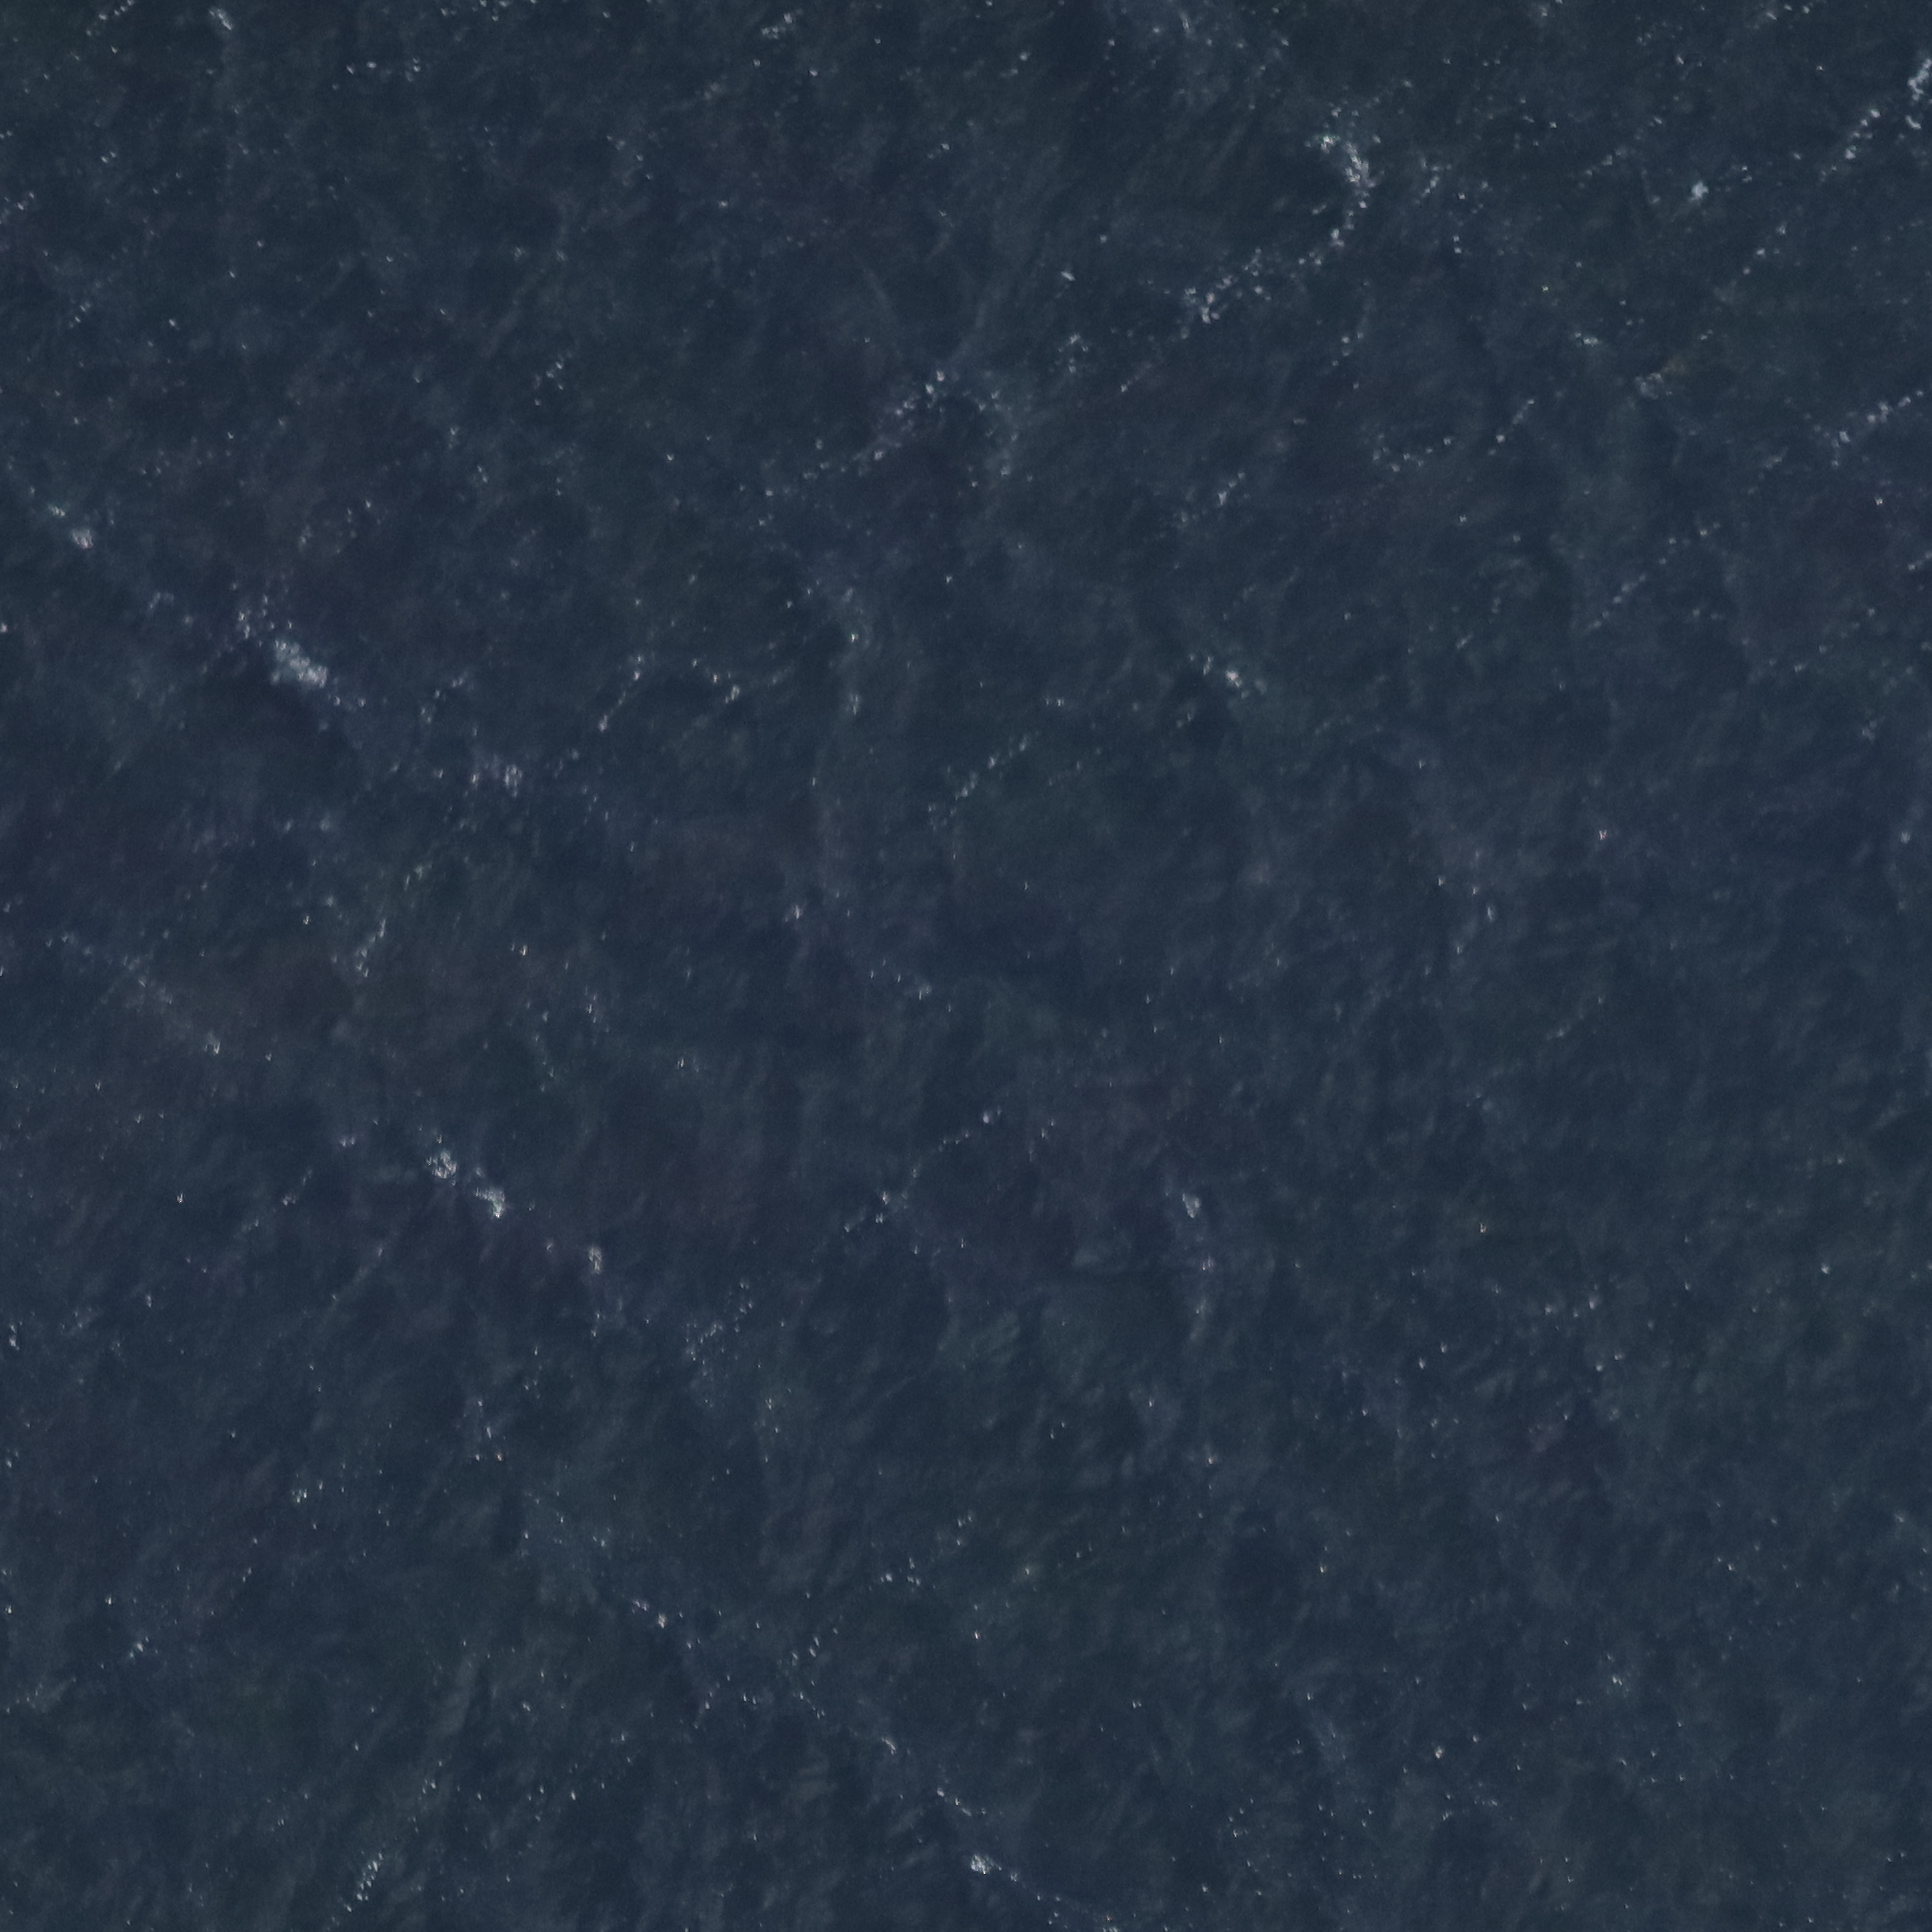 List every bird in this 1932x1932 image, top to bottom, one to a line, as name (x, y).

None